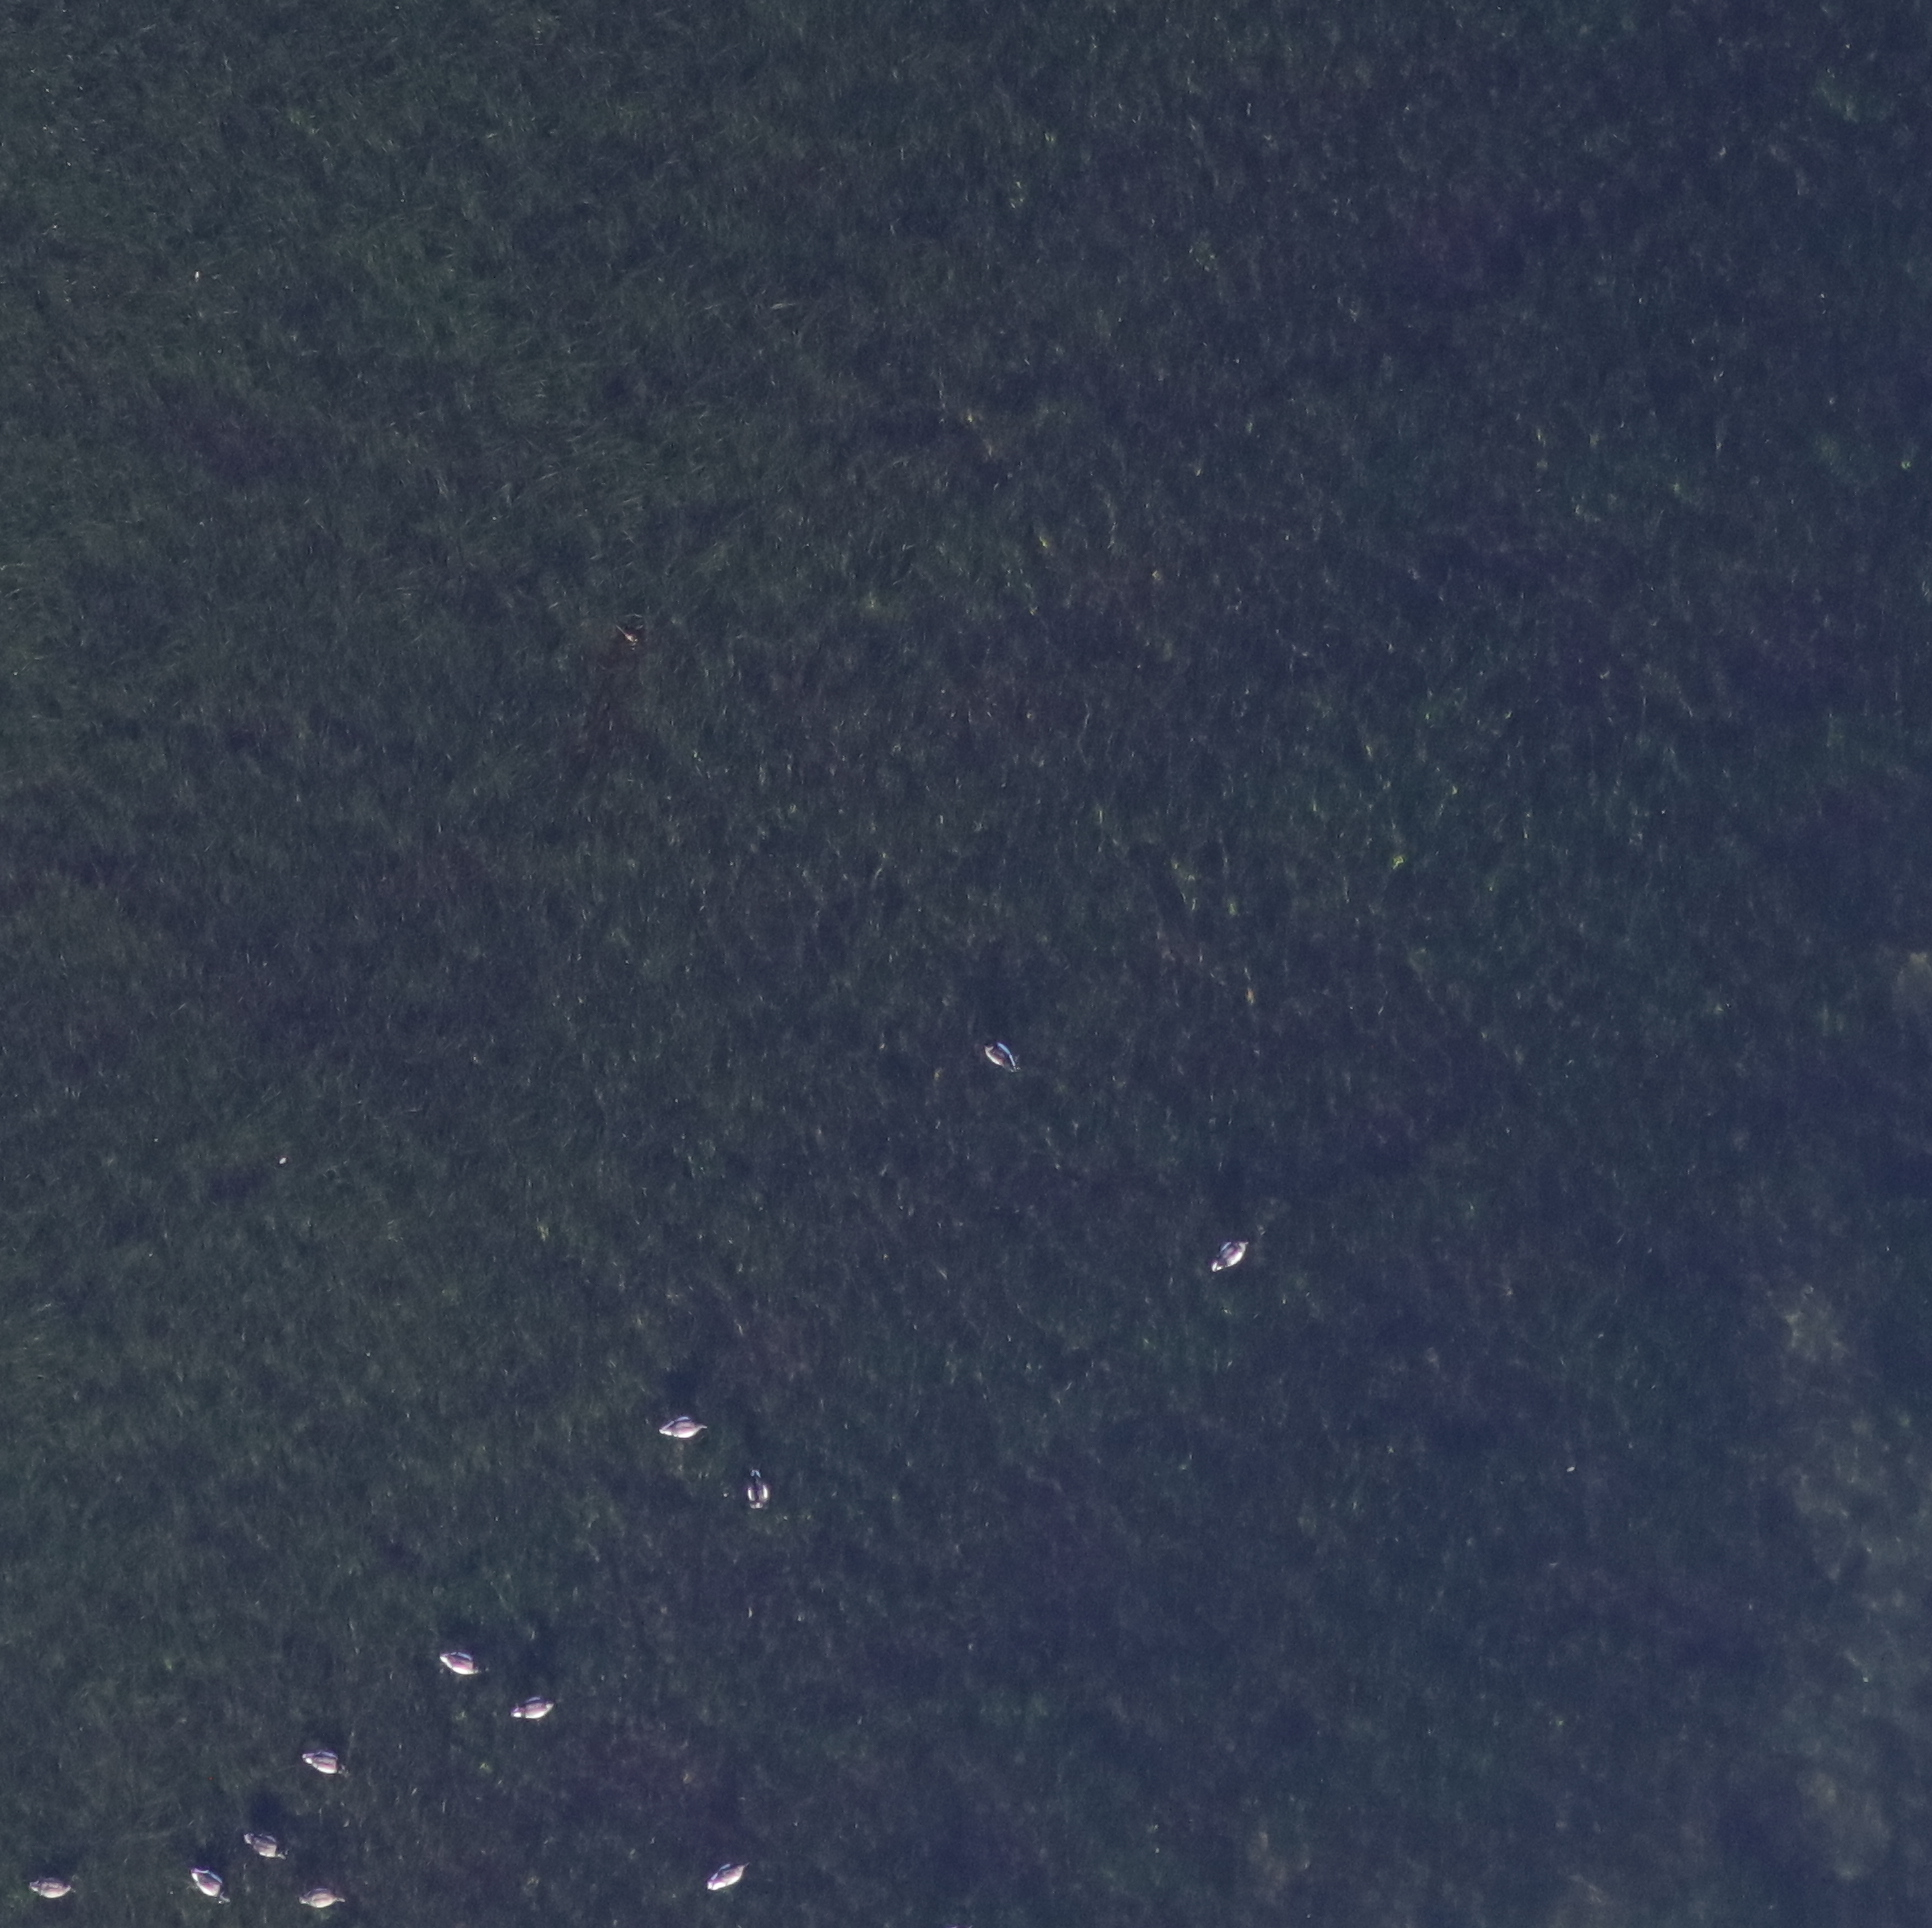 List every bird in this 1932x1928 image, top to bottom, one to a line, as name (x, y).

brant (999, 1055)
brant (1231, 1255)
brant (685, 1426)
brant (757, 1489)
brant (460, 1661)
brant (535, 1708)
brant (326, 1760)
brant (267, 1844)
brant (724, 1878)
brant (208, 1882)
brant (54, 1888)
brant (322, 1896)